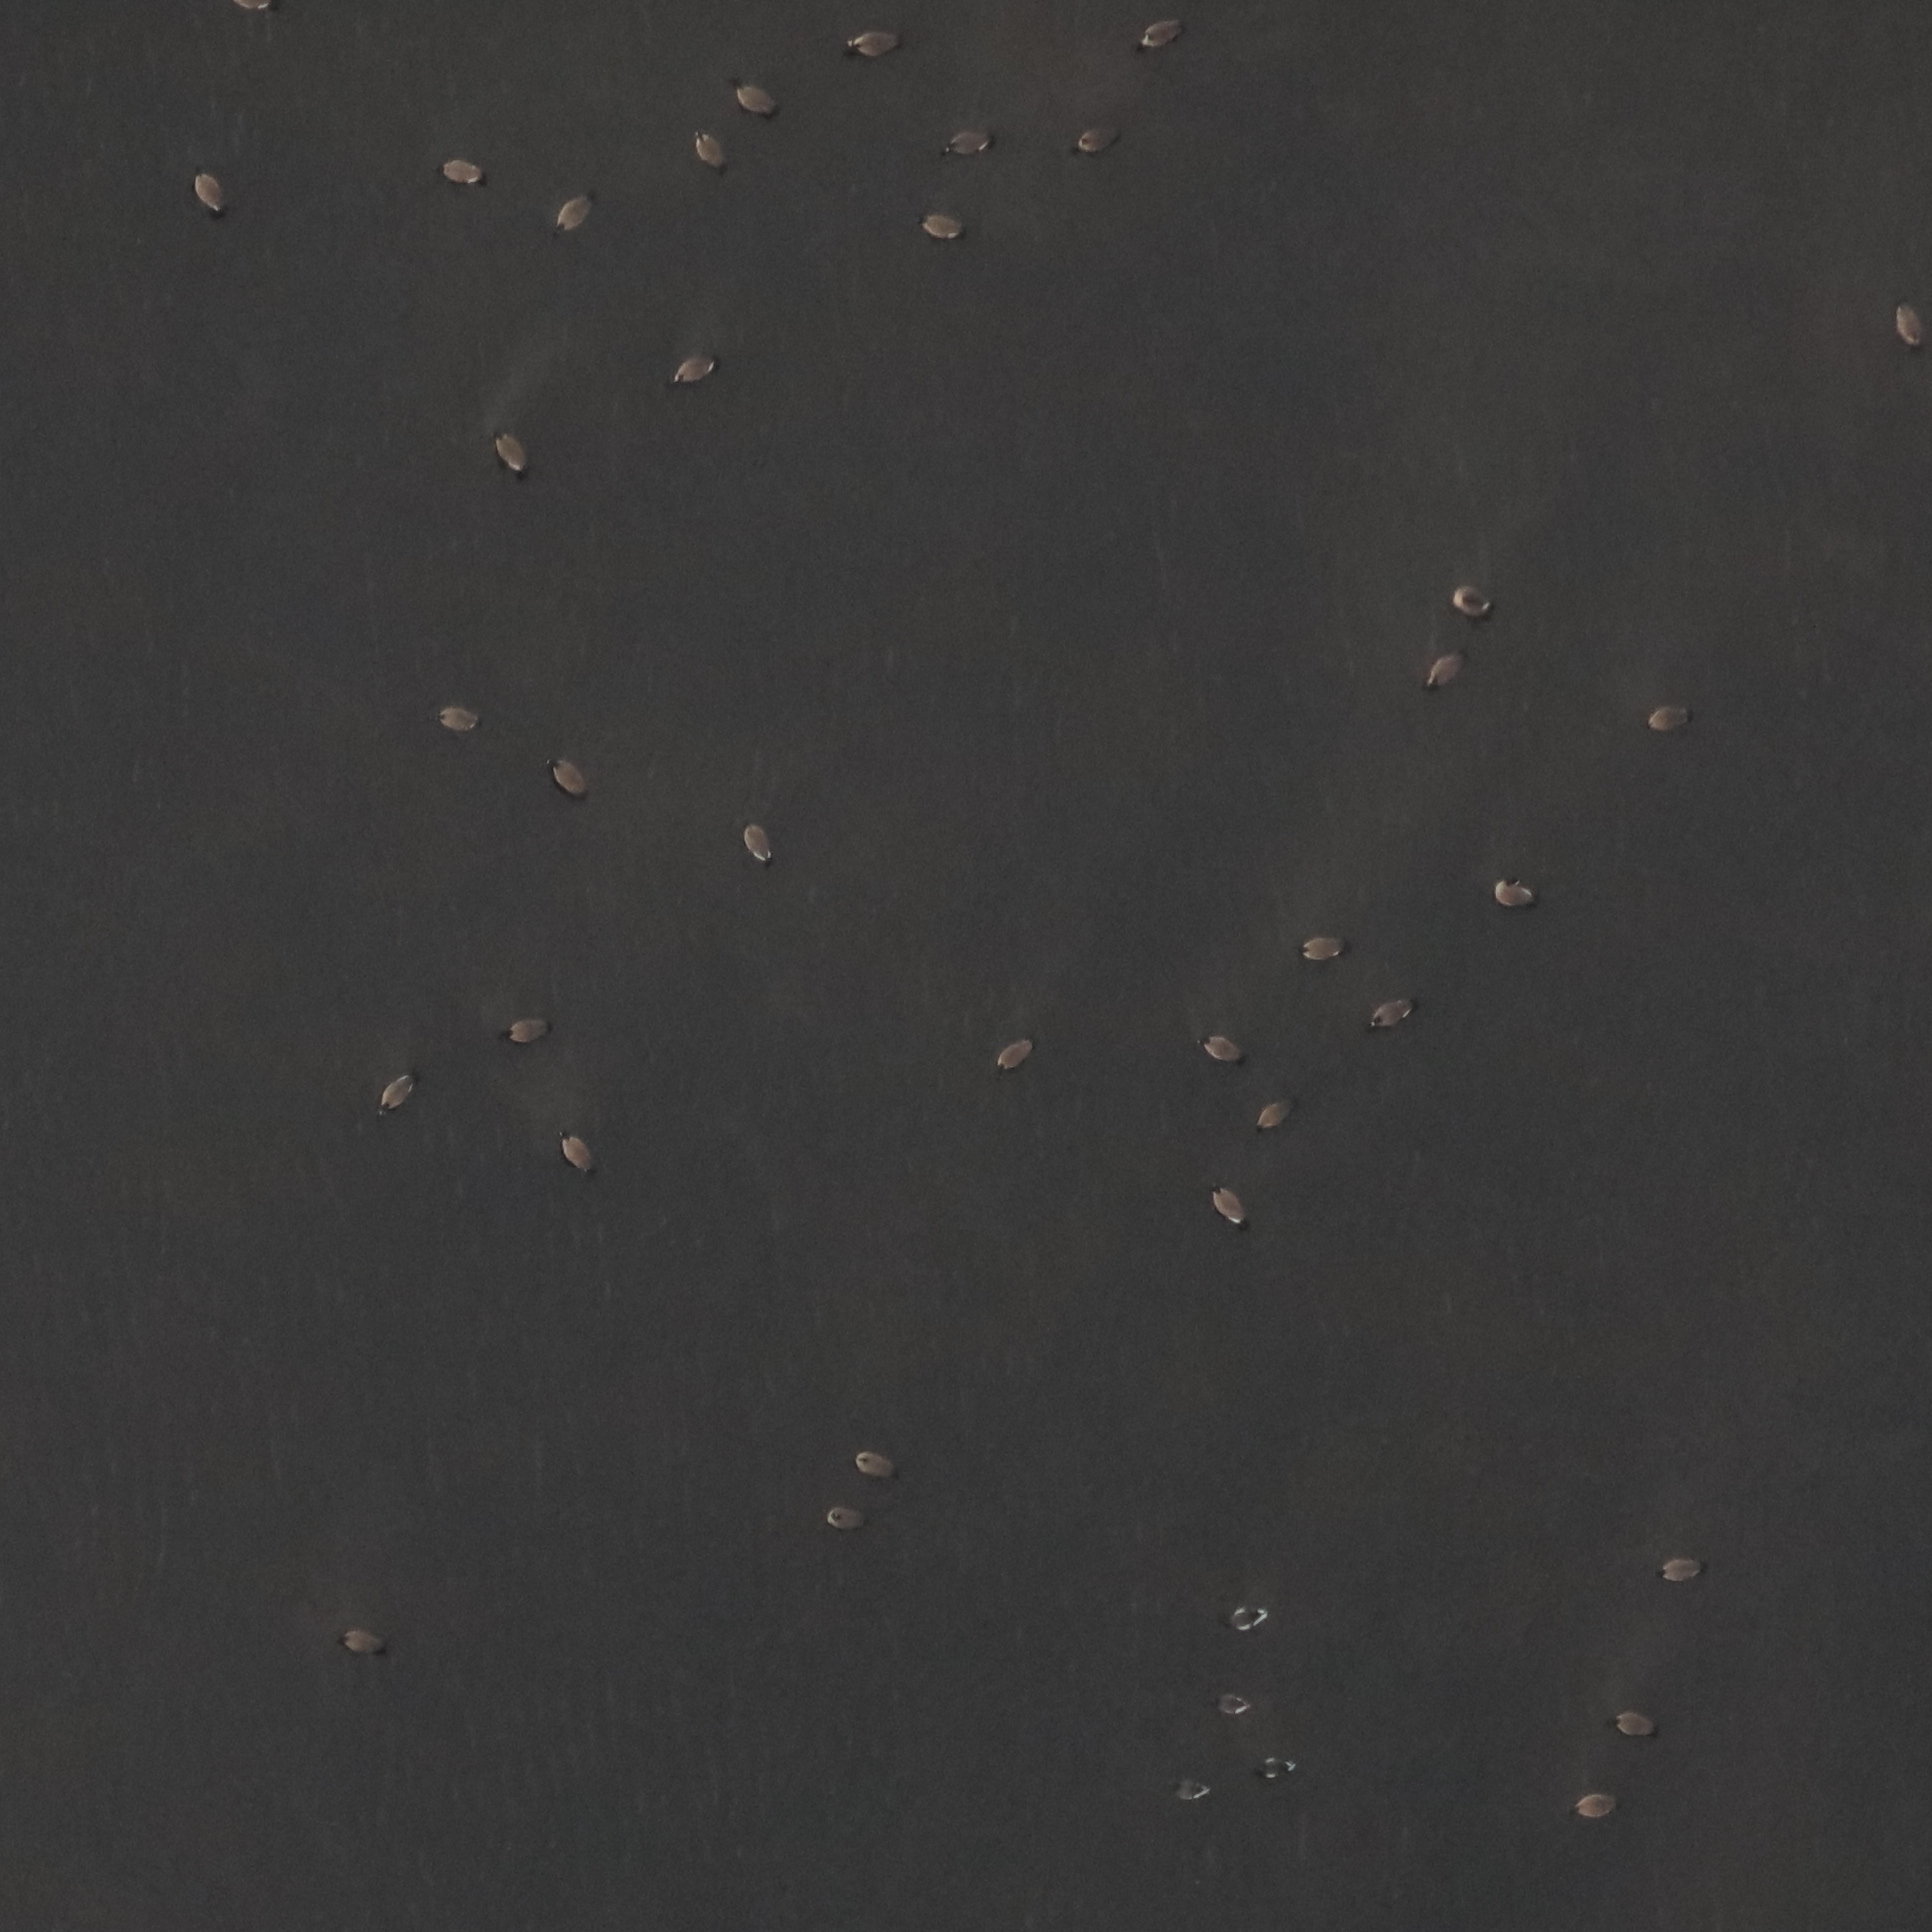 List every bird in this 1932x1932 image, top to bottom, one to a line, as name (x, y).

Canada goose (251, 2)
Canada goose (1163, 32)
Canada goose (882, 42)
Canada goose (754, 99)
Canada goose (969, 142)
Canada goose (1092, 142)
Canada goose (712, 152)
Canada goose (462, 171)
Canada goose (210, 193)
Canada goose (575, 213)
Canada goose (941, 225)
Canada goose (1910, 326)
Canada goose (694, 369)
Canada goose (512, 453)
Canada goose (1472, 604)
Canada goose (1444, 668)
Canada goose (458, 719)
Canada goose (1670, 719)
Canada goose (570, 777)
Canada goose (755, 842)
Canada goose (1513, 895)
Canada goose (1322, 950)
Canada goose (1392, 1013)
Canada goose (528, 1032)
Canada goose (1222, 1047)
Canada goose (1016, 1056)
Canada goose (397, 1092)
Canada goose (1275, 1116)
Canada goose (577, 1152)
Canada goose (1231, 1204)
Canada goose (872, 1466)
Canada goose (842, 1521)
Canada goose (1680, 1569)
brant (1245, 1619)
Canada goose (366, 1640)
brant (1232, 1705)
Canada goose (1634, 1723)
brant (1274, 1770)
brant (1188, 1789)
Canada goose (1595, 1805)